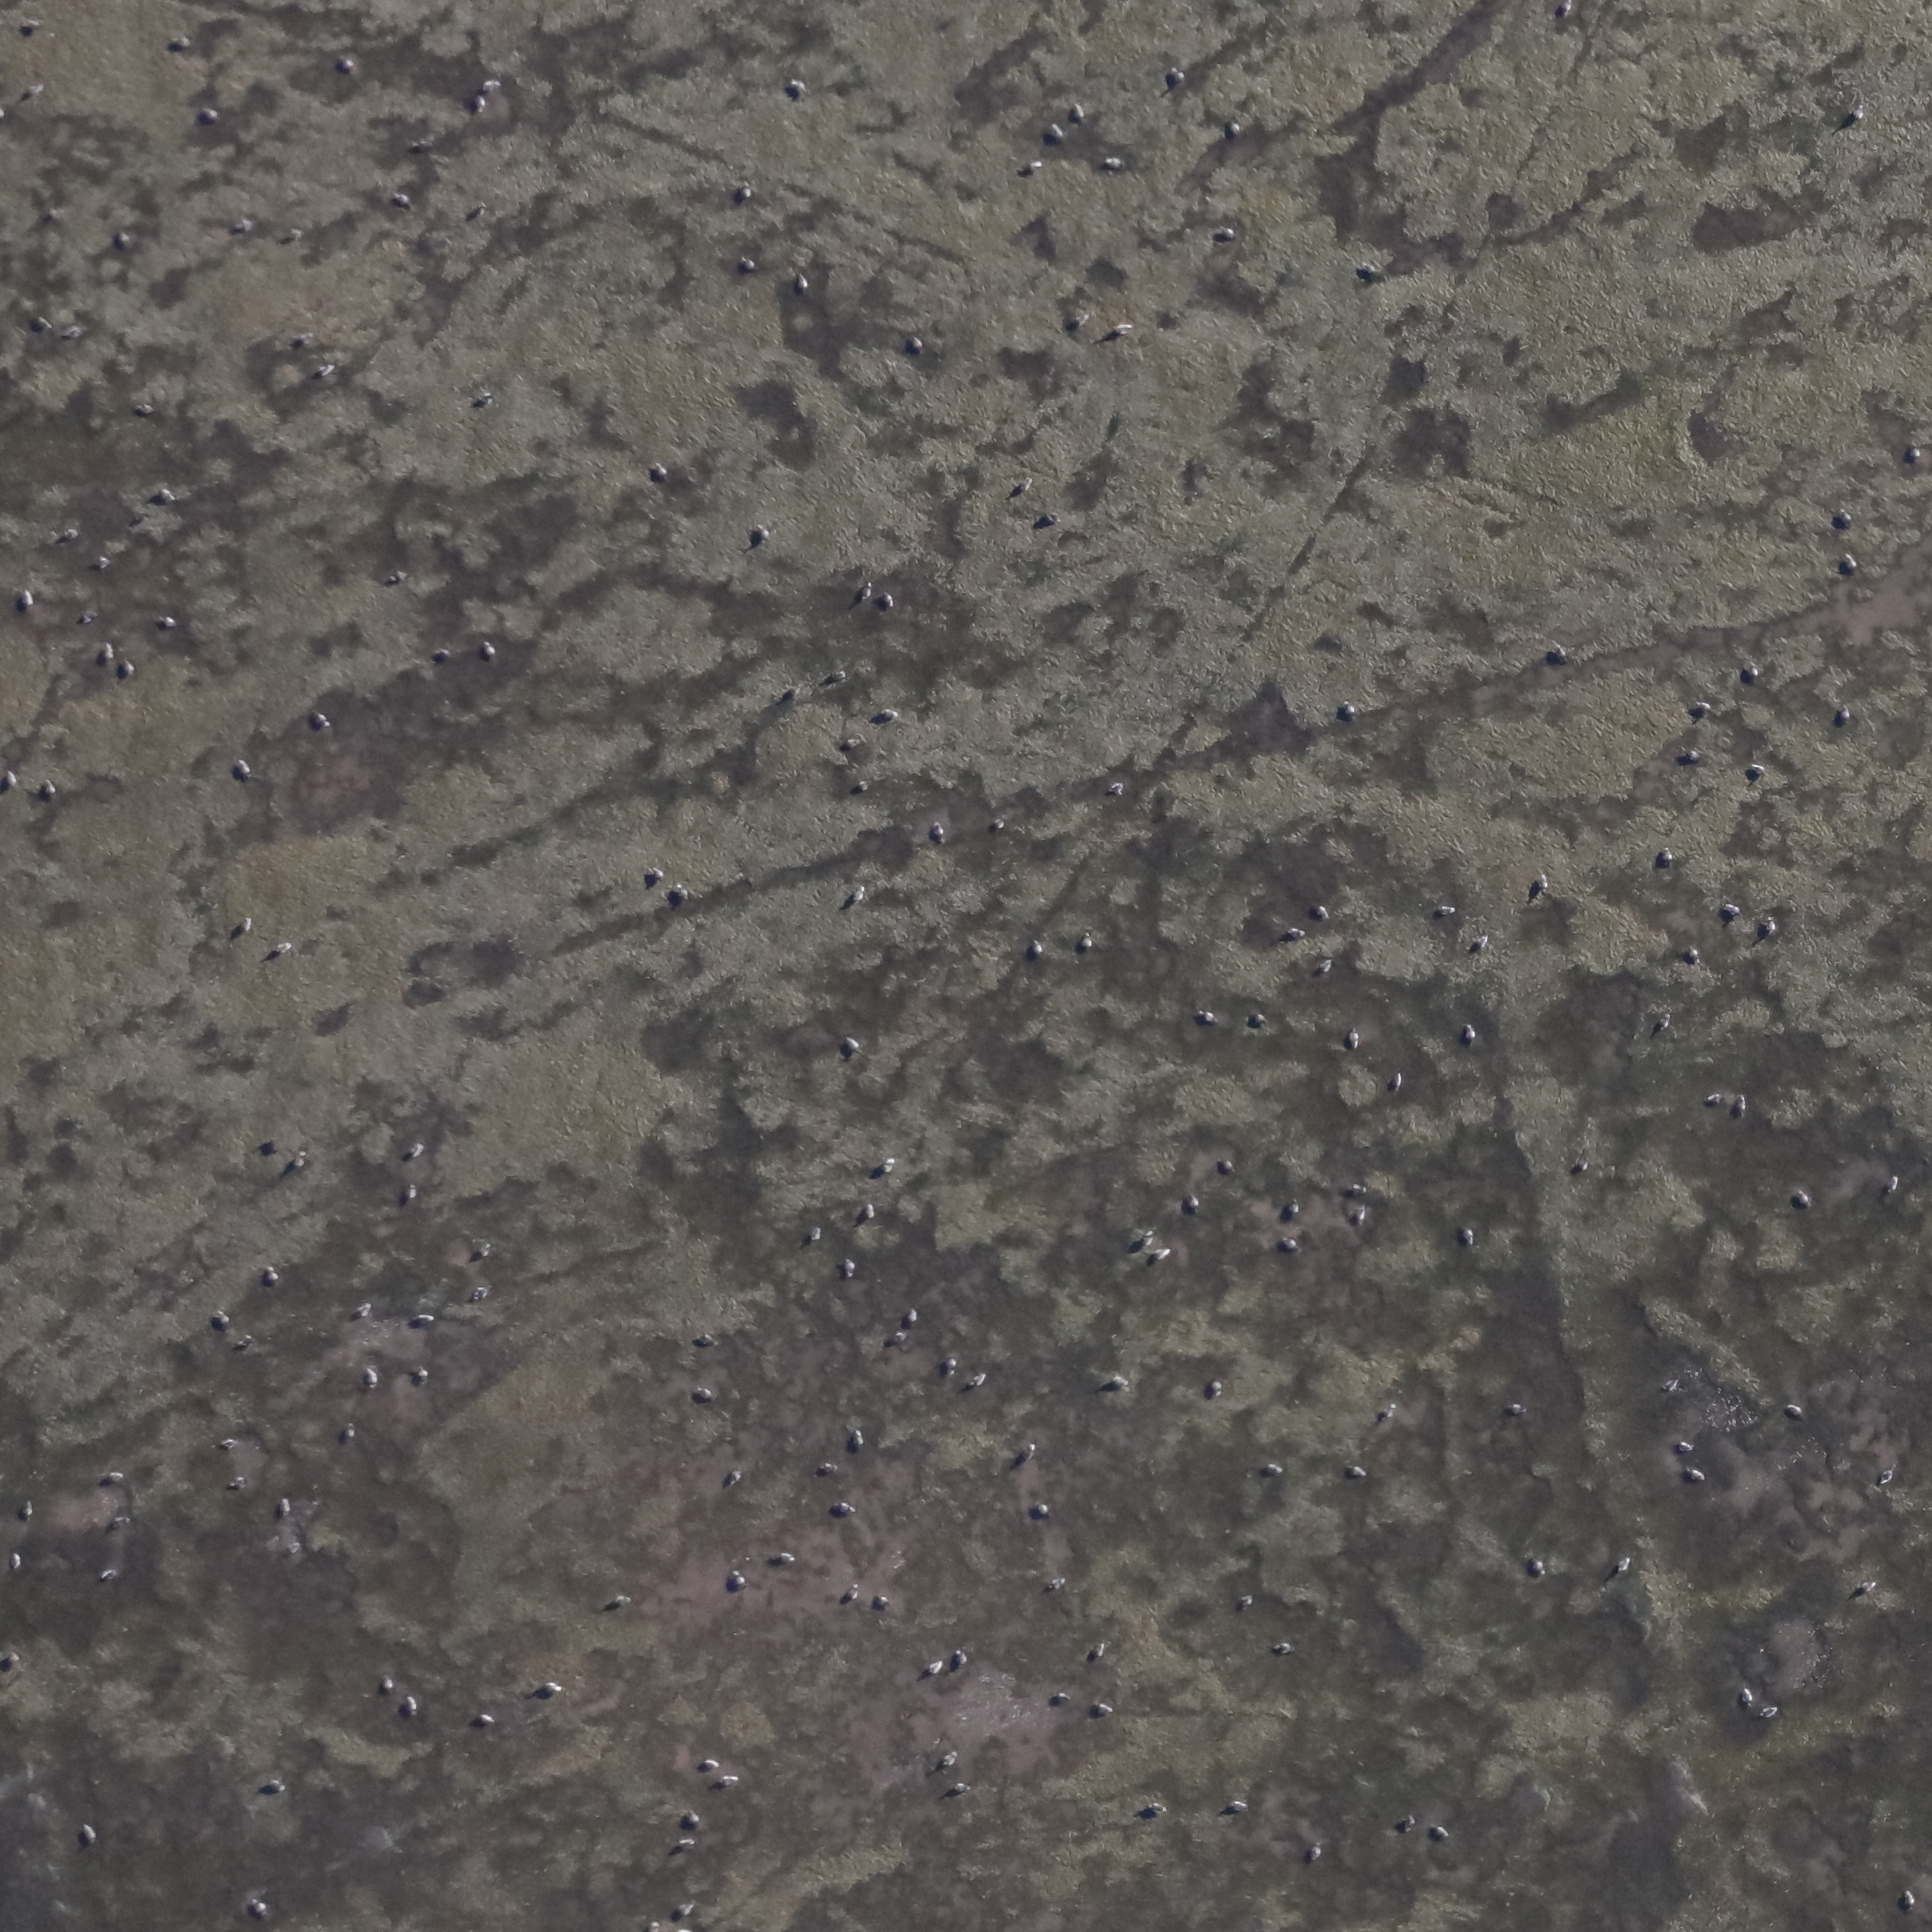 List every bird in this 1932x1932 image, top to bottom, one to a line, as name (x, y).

brant (1571, 1)
brant (30, 23)
brant (190, 45)
brant (344, 63)
brant (1176, 77)
brant (492, 79)
brant (24, 84)
brant (801, 91)
brant (484, 97)
brant (1075, 105)
brant (1846, 111)
brant (211, 112)
brant (1049, 132)
brant (1233, 134)
brant (428, 141)
brant (1039, 162)
brant (1115, 162)
brant (747, 194)
brant (404, 197)
brant (475, 203)
brant (56, 218)
brant (244, 224)
brant (297, 227)
brant (1227, 242)
brant (130, 244)
brant (745, 265)
brant (1364, 269)
brant (806, 290)
brant (1073, 322)
brant (40, 330)
brant (77, 333)
brant (306, 340)
brant (1132, 341)
brant (929, 344)
brant (330, 371)
brant (489, 389)
brant (147, 404)
brant (1920, 446)
brant (667, 468)
brant (1026, 489)
brant (167, 496)
brant (1060, 512)
brant (1837, 523)
brant (754, 526)
brant (77, 535)
brant (107, 560)
brant (395, 572)
brant (1851, 572)
brant (857, 590)
brant (27, 593)
brant (890, 609)
brant (85, 611)
brant (170, 619)
brant (117, 648)
brant (446, 648)
brant (1553, 648)
brant (495, 652)
brant (1748, 676)
brant (131, 677)
brant (840, 683)
brant (788, 696)
brant (889, 701)
brant (1700, 707)
brant (1843, 712)
brant (1341, 714)
brant (326, 727)
brant (858, 737)
brant (1691, 759)
brant (247, 769)
brant (1752, 777)
brant (16, 778)
brant (861, 786)
brant (1120, 786)
brant (57, 796)
brant (988, 823)
brant (942, 833)
brant (1663, 849)
brant (659, 874)
brant (852, 885)
brant (1537, 888)
brant (687, 896)
brant (1441, 911)
brant (1318, 912)
brant (1736, 915)
brant (241, 918)
brant (1292, 933)
brant (1767, 933)
brant (1095, 944)
brant (1038, 945)
brant (1475, 946)
brant (276, 951)
brant (1695, 953)
brant (1324, 965)
brant (1666, 1019)
brant (1201, 1020)
brant (1261, 1024)
brant (1476, 1038)
brant (1348, 1042)
brant (848, 1046)
brant (1406, 1084)
brant (1722, 1099)
brant (1746, 1111)
brant (271, 1148)
brant (305, 1162)
brant (419, 1162)
brant (1576, 1165)
brant (1231, 1166)
brant (897, 1167)
brant (1892, 1179)
brant (1356, 1191)
brant (420, 1197)
brant (1796, 1201)
brant (1294, 1202)
brant (1198, 1203)
brant (878, 1216)
brant (1356, 1226)
brant (817, 1227)
brant (1478, 1232)
brant (1139, 1236)
brant (485, 1246)
brant (1290, 1248)
brant (1161, 1263)
brant (859, 1274)
brant (275, 1278)
brant (485, 1290)
brant (370, 1308)
brant (224, 1309)
brant (918, 1315)
brant (424, 1325)
brant (256, 1337)
brant (899, 1339)
brant (709, 1341)
brant (955, 1367)
brant (373, 1375)
brant (1127, 1375)
brant (437, 1376)
brant (985, 1381)
brant (1222, 1385)
brant (1673, 1393)
brant (698, 1398)
brant (1387, 1410)
brant (1513, 1410)
brant (1787, 1410)
brant (354, 1429)
brant (861, 1430)
brant (223, 1433)
brant (1685, 1441)
brant (1031, 1444)
brant (836, 1454)
brant (115, 1465)
brant (1274, 1469)
brant (1696, 1470)
brant (1890, 1471)
brant (1354, 1474)
brant (236, 1475)
brant (729, 1475)
brant (1044, 1501)
brant (35, 1504)
brant (130, 1512)
brant (277, 1513)
brant (841, 1513)
brant (288, 1547)
brant (782, 1562)
brant (116, 1570)
brant (20, 1571)
brant (1624, 1571)
brant (1537, 1574)
brant (740, 1578)
brant (1066, 1582)
brant (1866, 1584)
brant (852, 1587)
brant (621, 1593)
brant (882, 1605)
brant (1249, 1606)
brant (1287, 1643)
brant (1106, 1651)
brant (8, 1653)
brant (970, 1658)
brant (936, 1659)
brant (391, 1688)
brant (554, 1691)
brant (1740, 1699)
brant (1066, 1701)
brant (415, 1705)
brant (1108, 1706)
brant (1771, 1710)
brant (485, 1715)
brant (715, 1761)
brant (953, 1766)
brant (740, 1776)
brant (277, 1784)
brant (965, 1792)
brant (1148, 1800)
brant (1235, 1810)
brant (1405, 1814)
brant (694, 1822)
brant (1441, 1823)
brant (89, 1833)
brant (685, 1844)
brant (1323, 1852)
brant (1909, 1897)
brant (264, 1910)
brant (685, 1911)
brant (655, 1929)